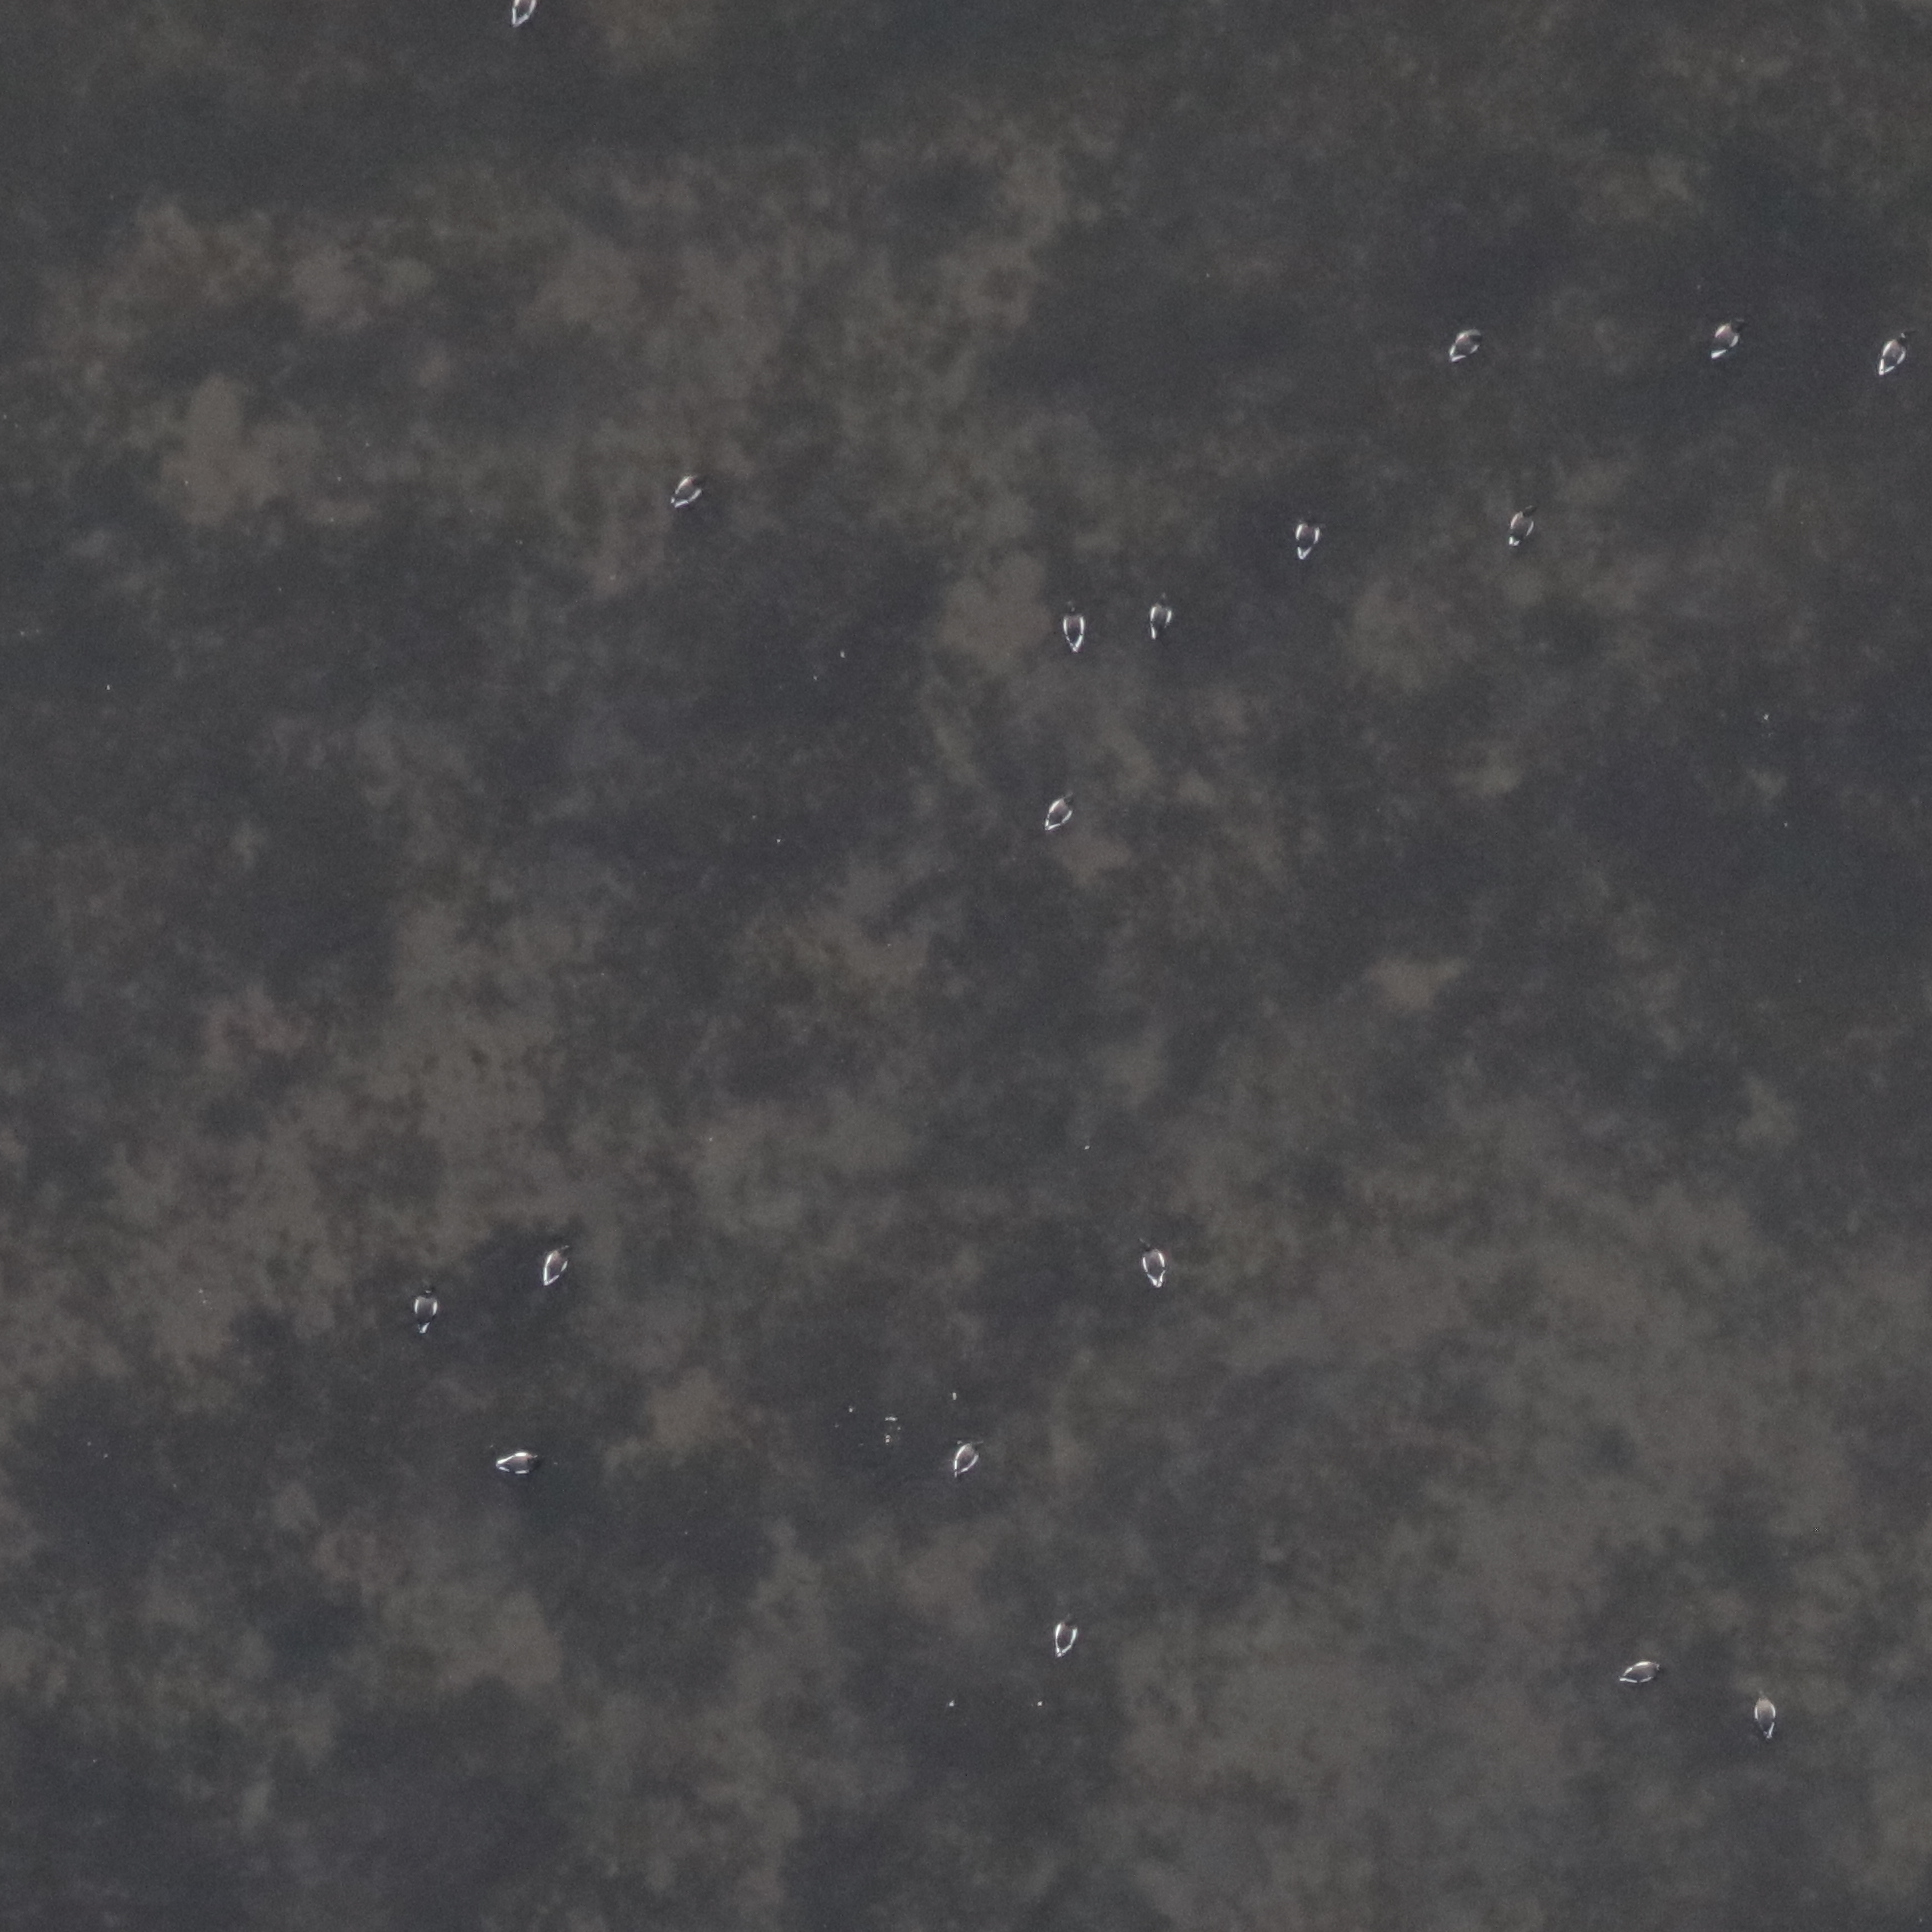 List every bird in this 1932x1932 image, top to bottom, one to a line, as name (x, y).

brant (520, 9)
brant (1726, 340)
brant (1466, 344)
brant (1892, 355)
brant (686, 491)
brant (1522, 526)
brant (1309, 537)
brant (1162, 620)
brant (1073, 627)
brant (1058, 811)
brant (1154, 1262)
brant (557, 1263)
brant (427, 1308)
brant (965, 1456)
brant (520, 1461)
brant (1064, 1634)
brant (1643, 1671)
brant (1764, 1713)